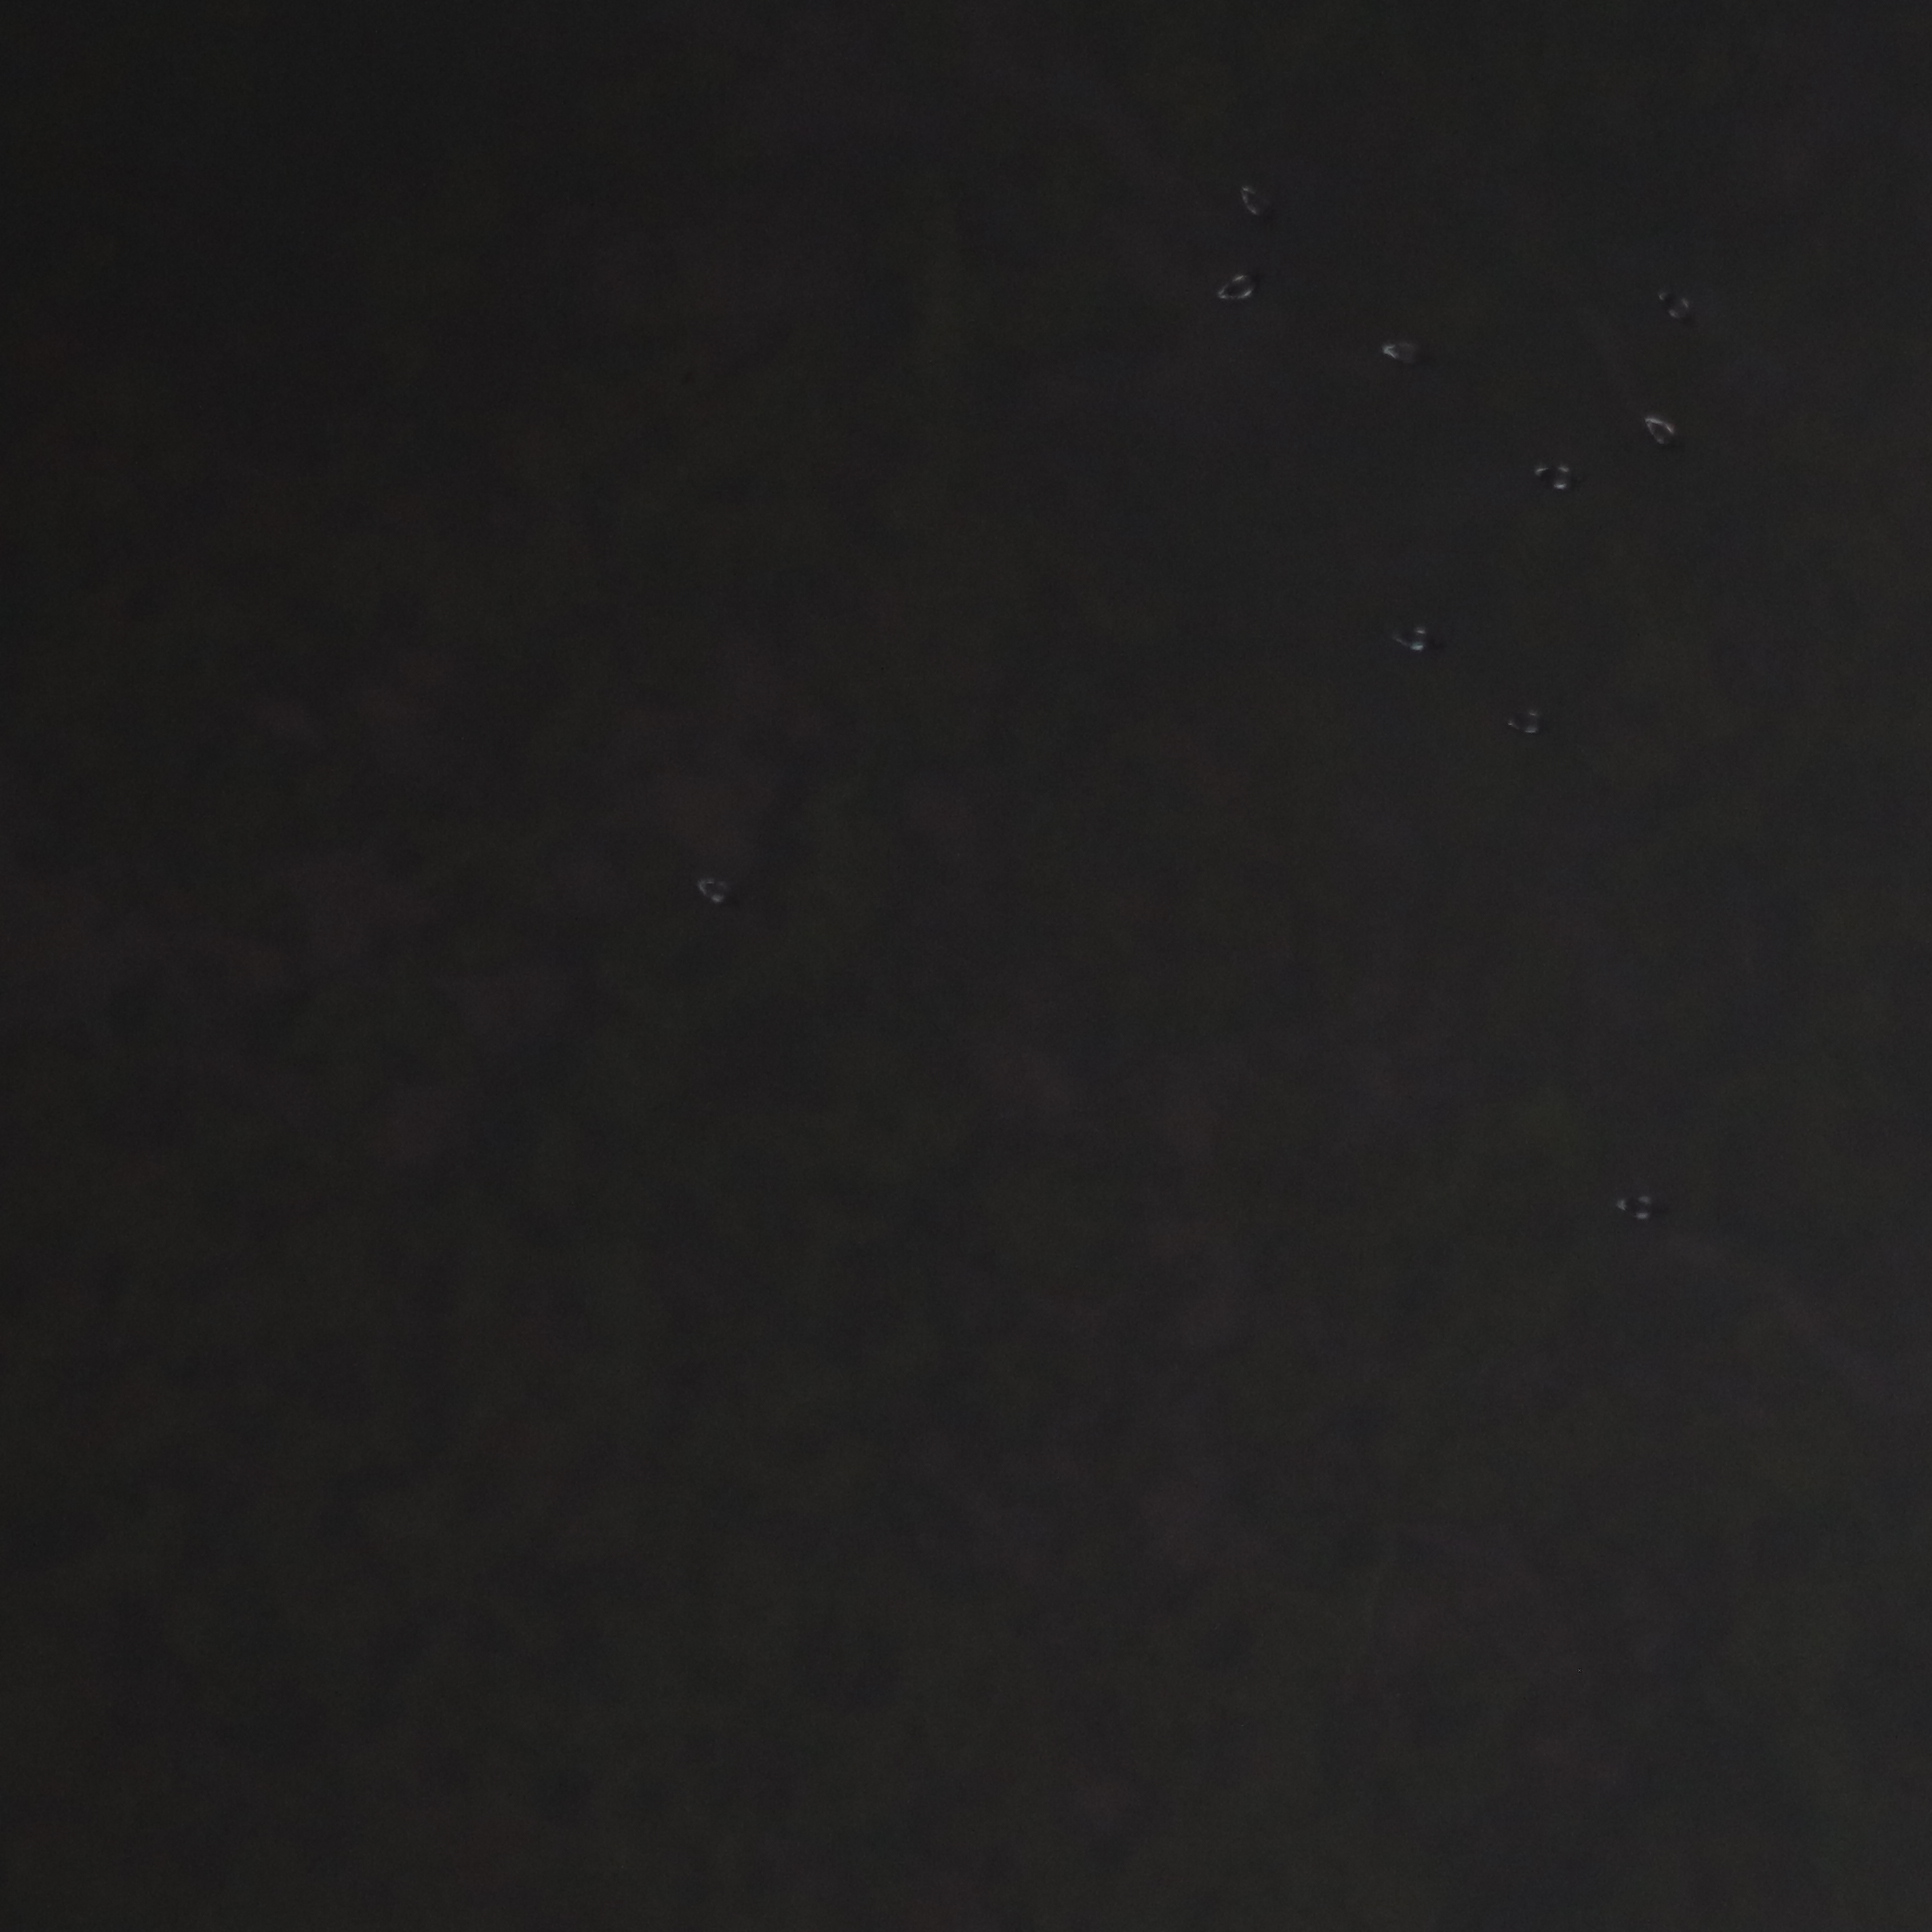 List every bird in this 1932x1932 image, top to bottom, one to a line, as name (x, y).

brant (1252, 196)
brant (1239, 288)
brant (1674, 303)
brant (1404, 356)
brant (1660, 432)
brant (1555, 475)
brant (1410, 639)
brant (1530, 725)
brant (714, 895)
brant (1642, 1208)